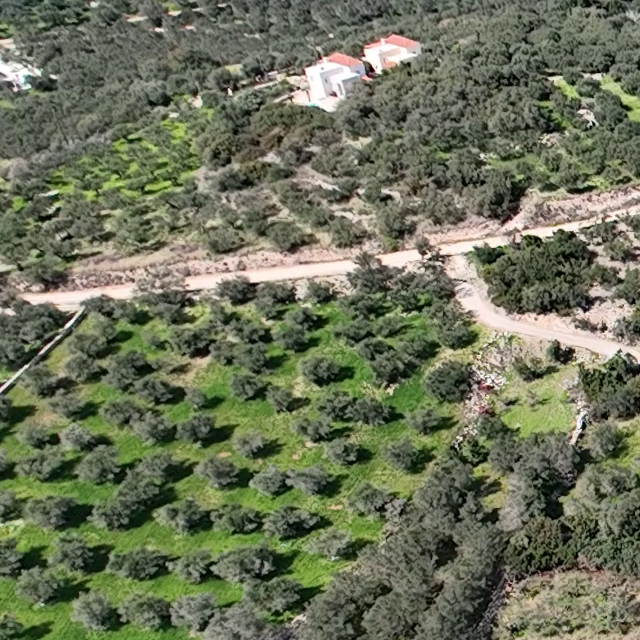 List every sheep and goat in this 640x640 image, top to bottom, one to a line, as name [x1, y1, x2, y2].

None